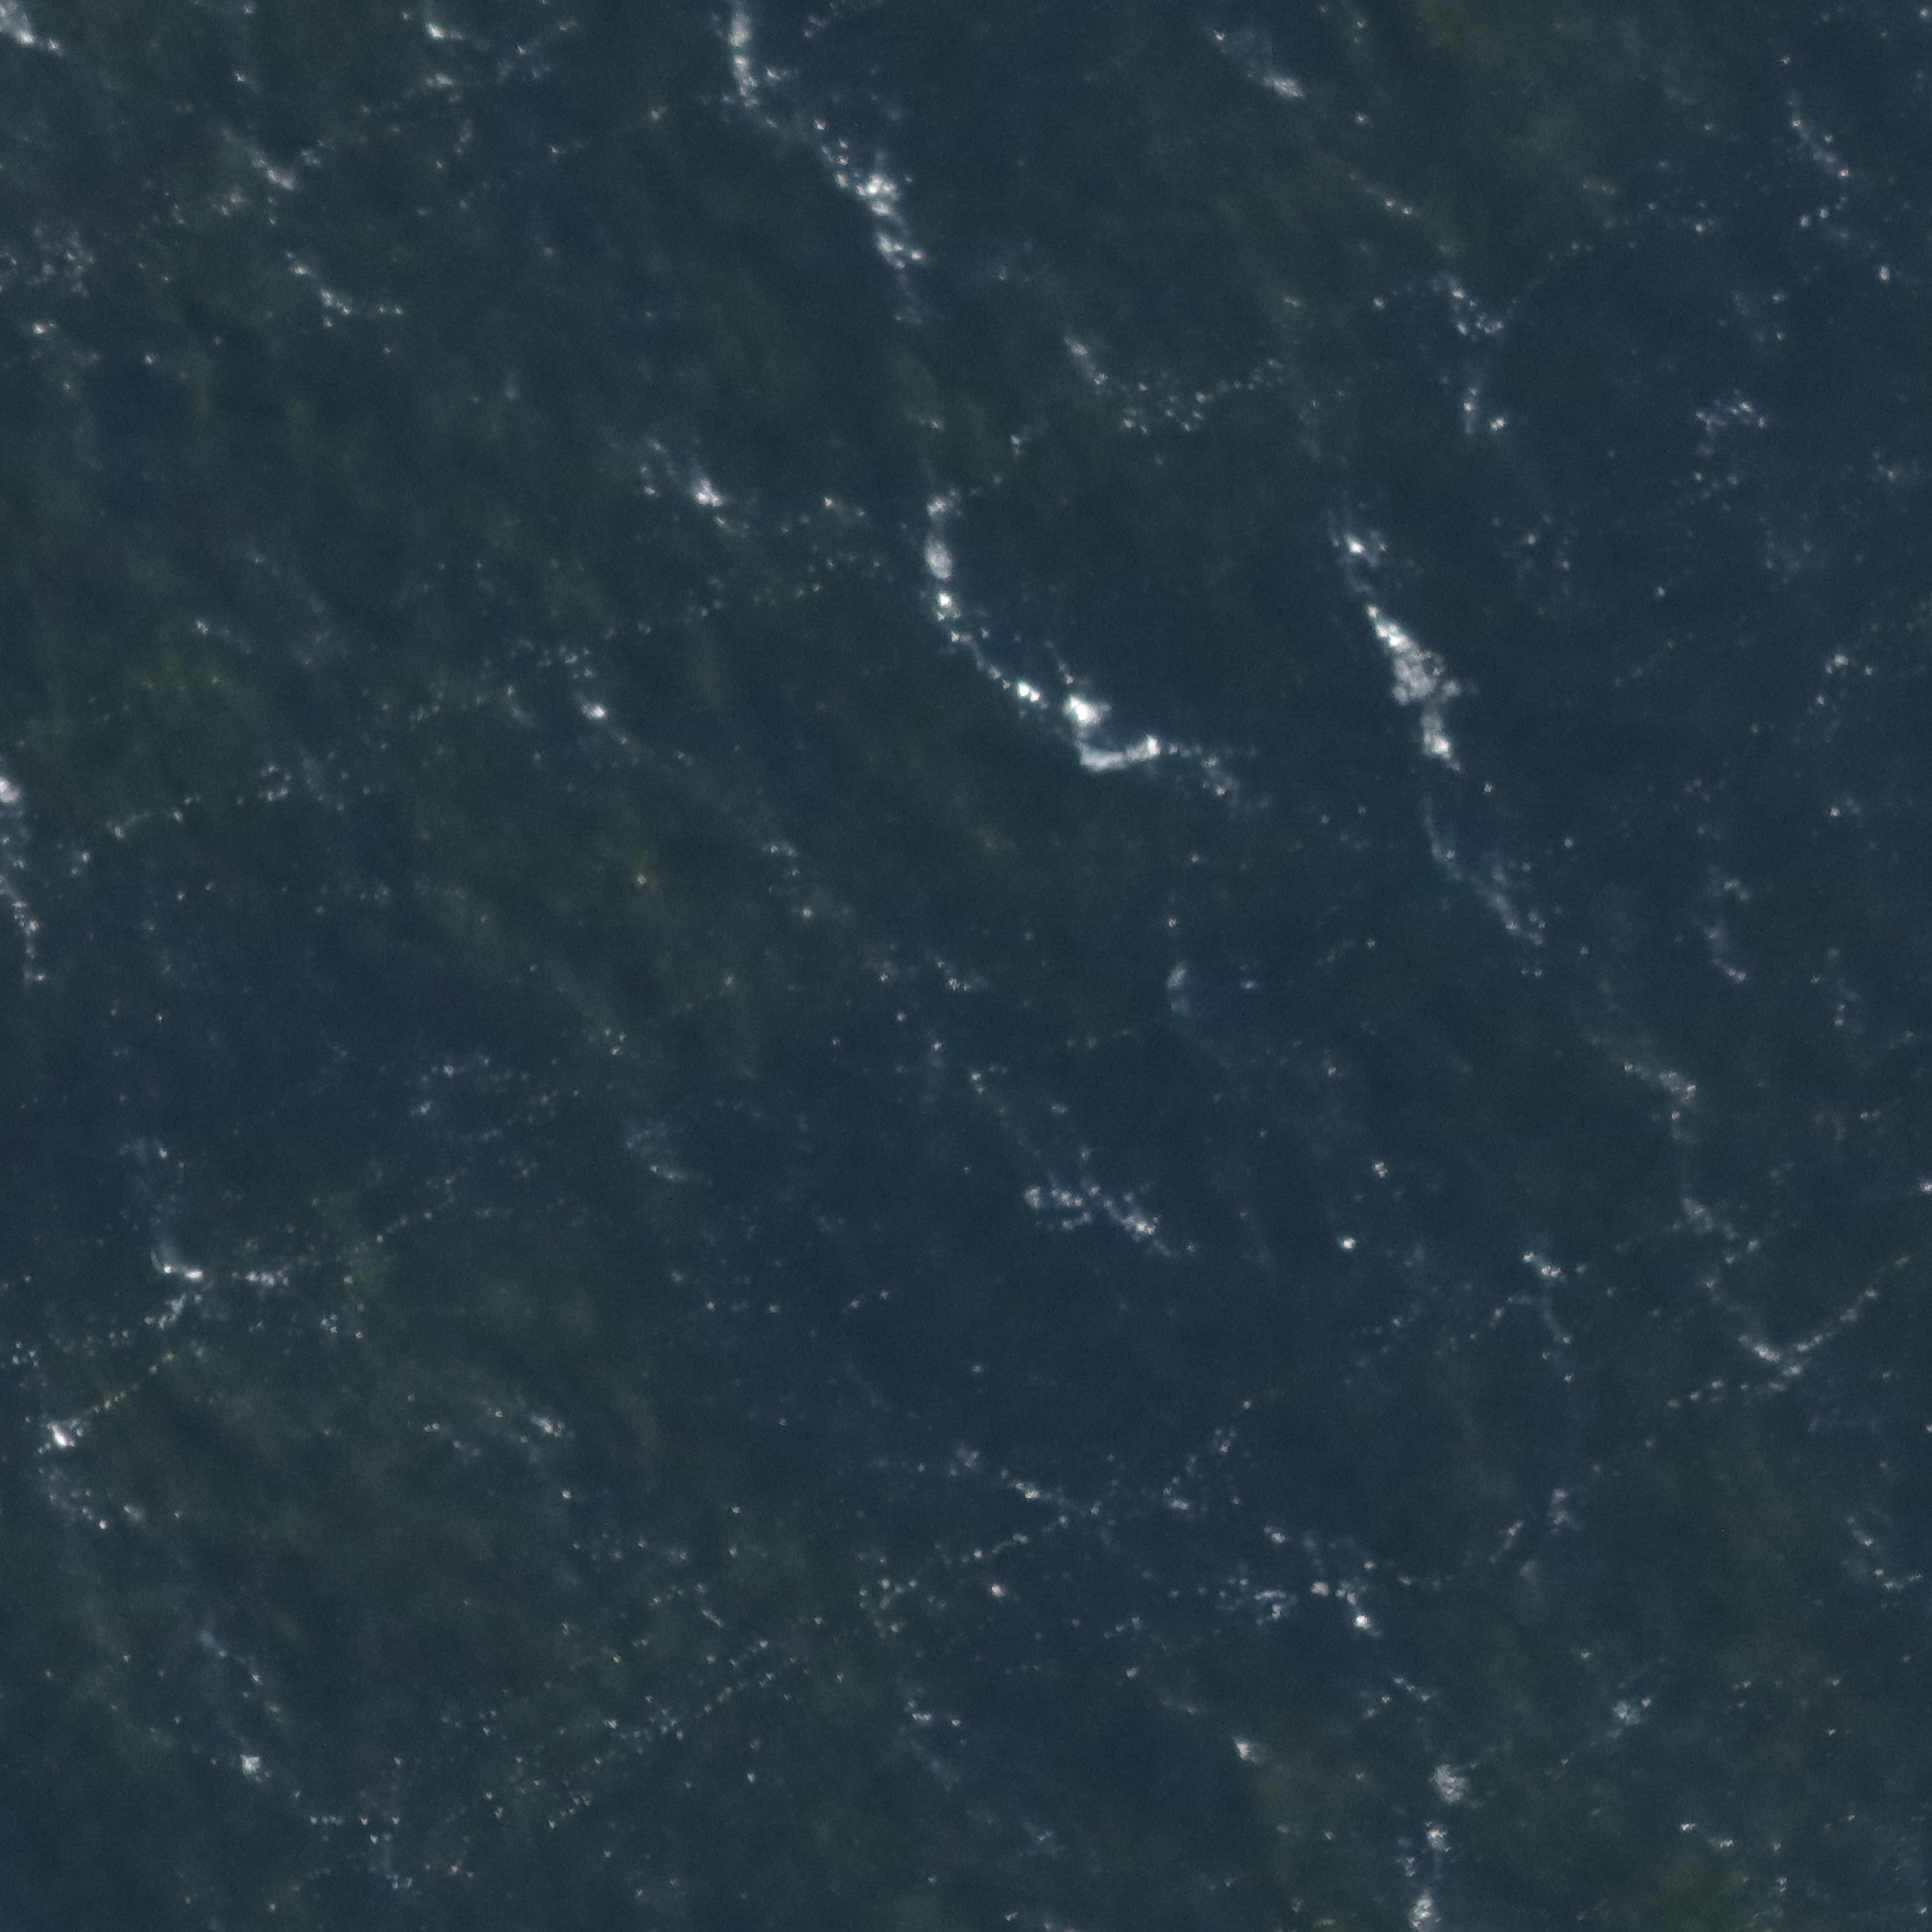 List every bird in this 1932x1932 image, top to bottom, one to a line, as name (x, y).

None